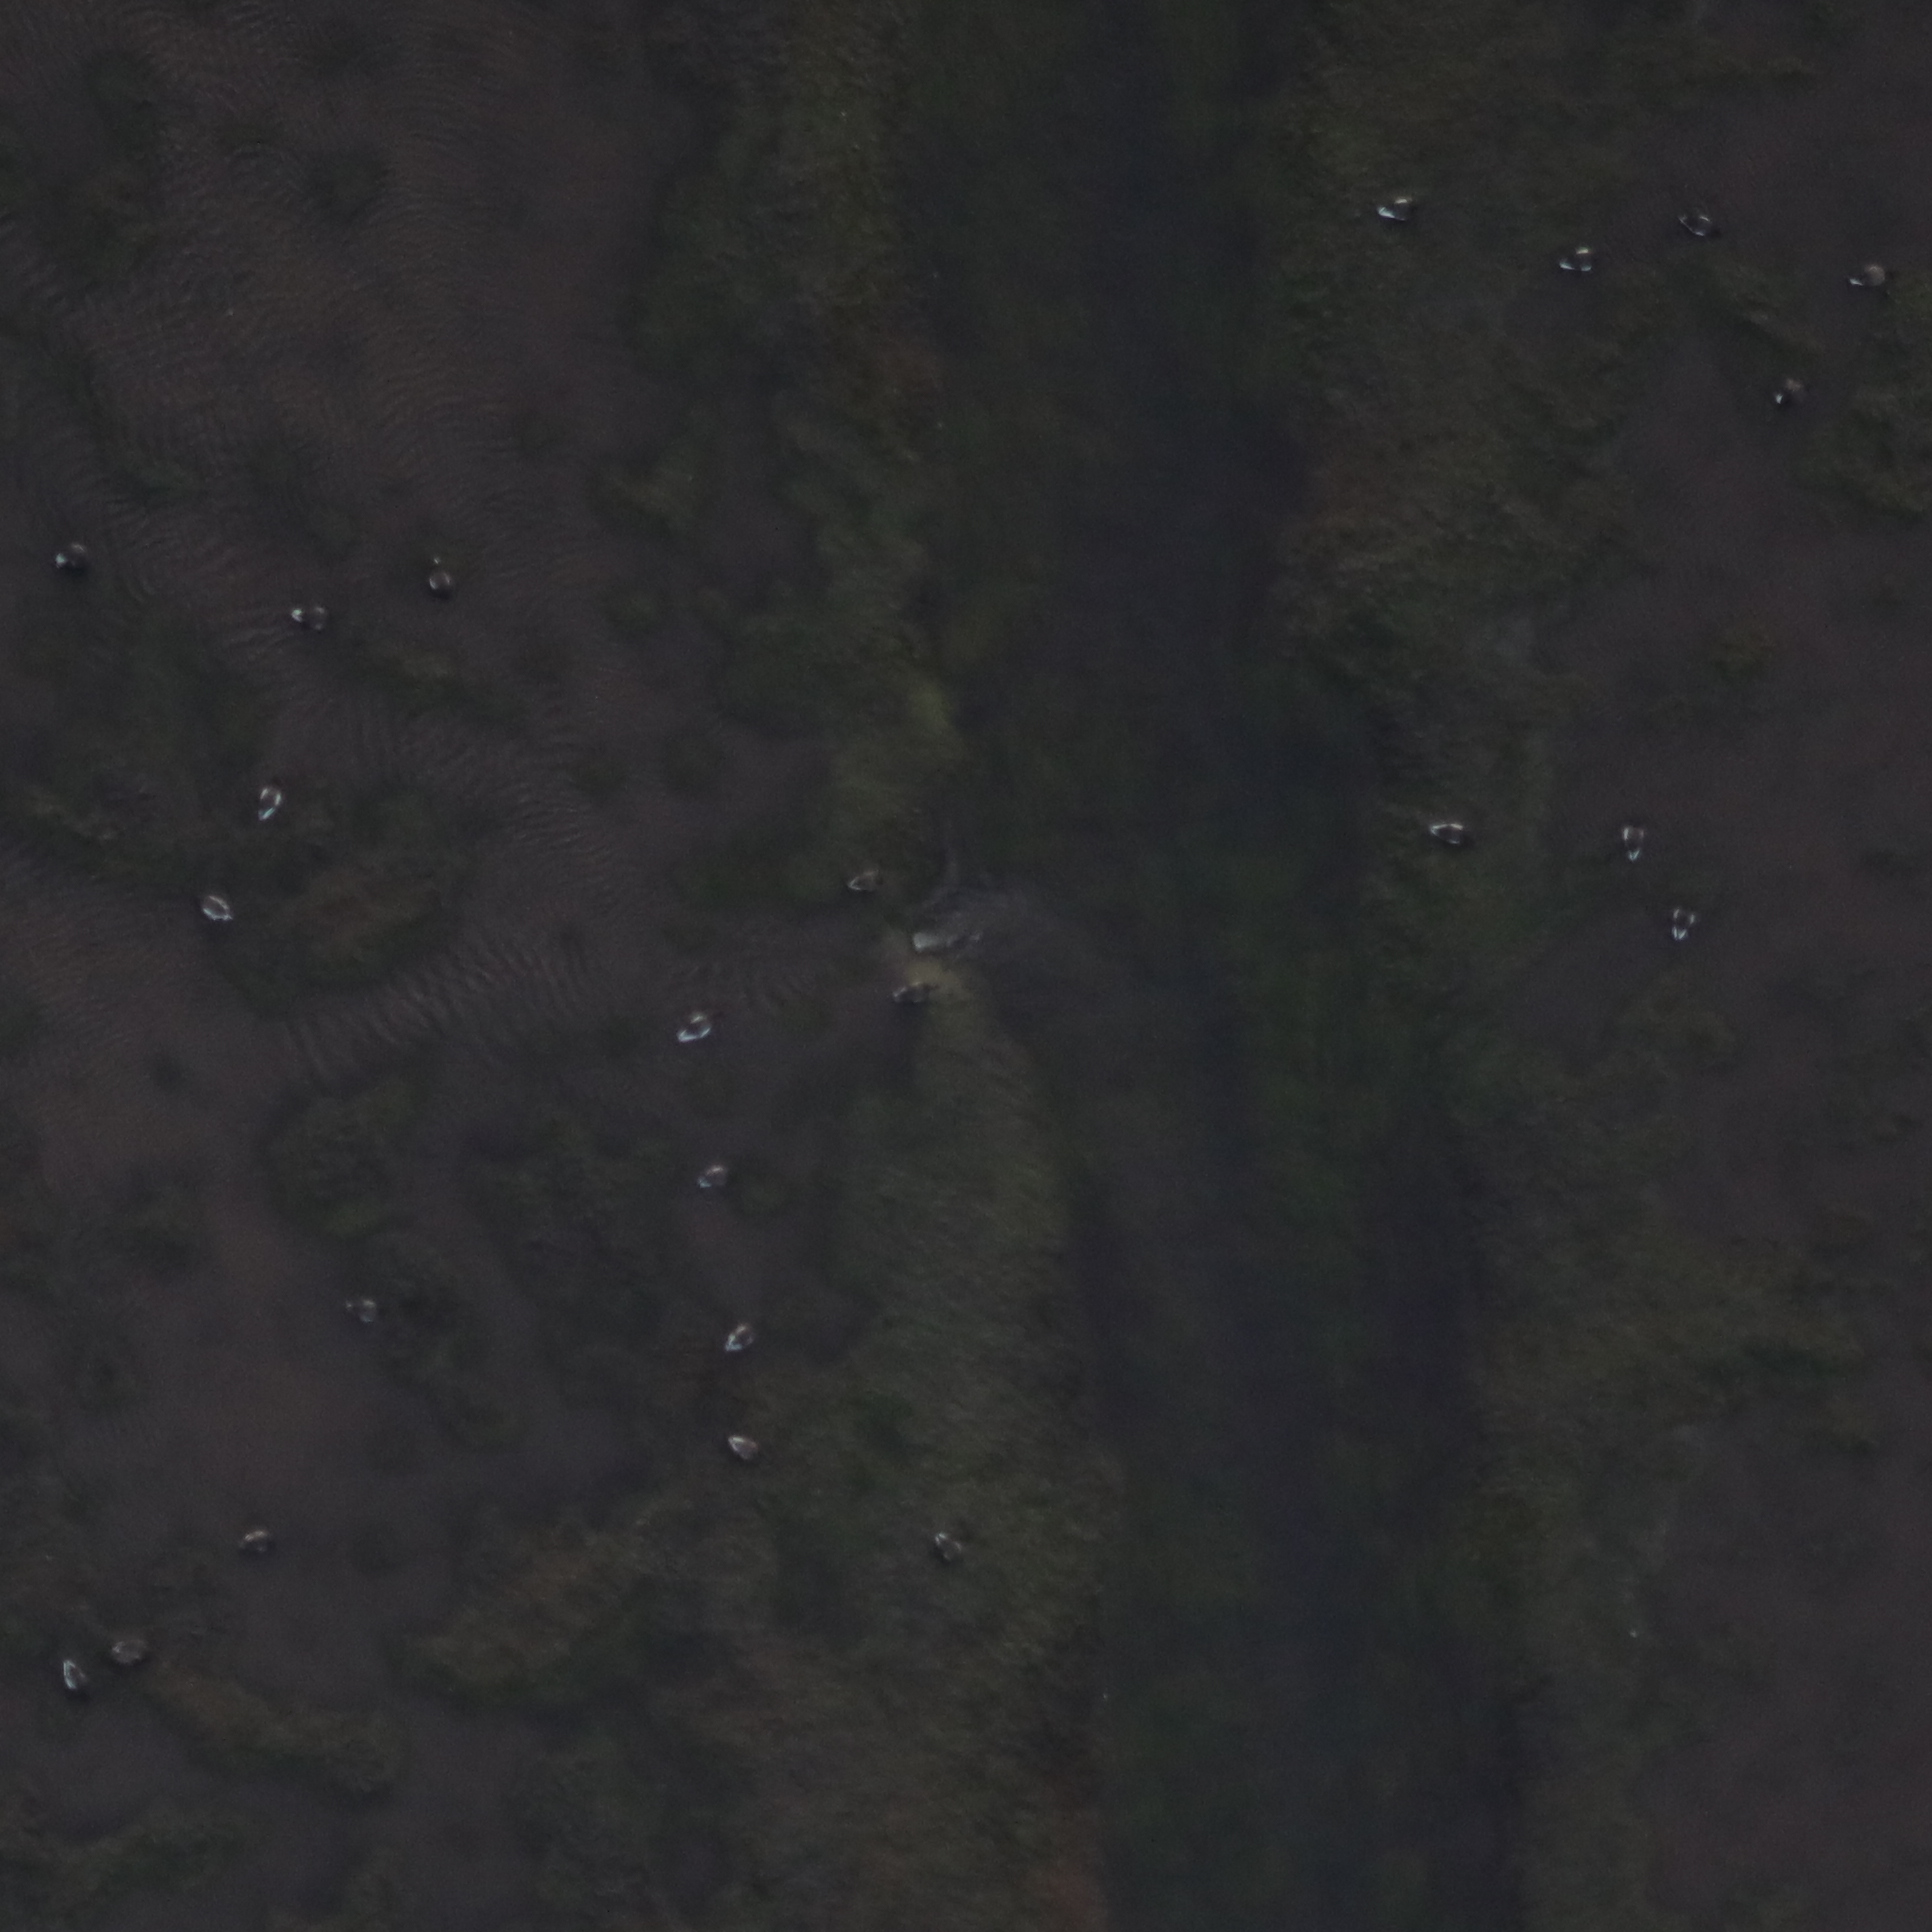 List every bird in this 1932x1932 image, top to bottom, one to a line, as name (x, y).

brant (1398, 210)
brant (1698, 224)
brant (1580, 258)
brant (1872, 283)
brant (1784, 392)
brant (72, 556)
brant (439, 579)
brant (312, 620)
brant (274, 800)
brant (1448, 834)
brant (1635, 840)
brant (870, 881)
brant (207, 906)
brant (1680, 926)
brant (920, 986)
brant (697, 1021)
brant (710, 1176)
brant (366, 1311)
brant (740, 1342)
brant (747, 1451)
brant (263, 1540)
brant (950, 1548)
brant (128, 1649)
brant (76, 1674)